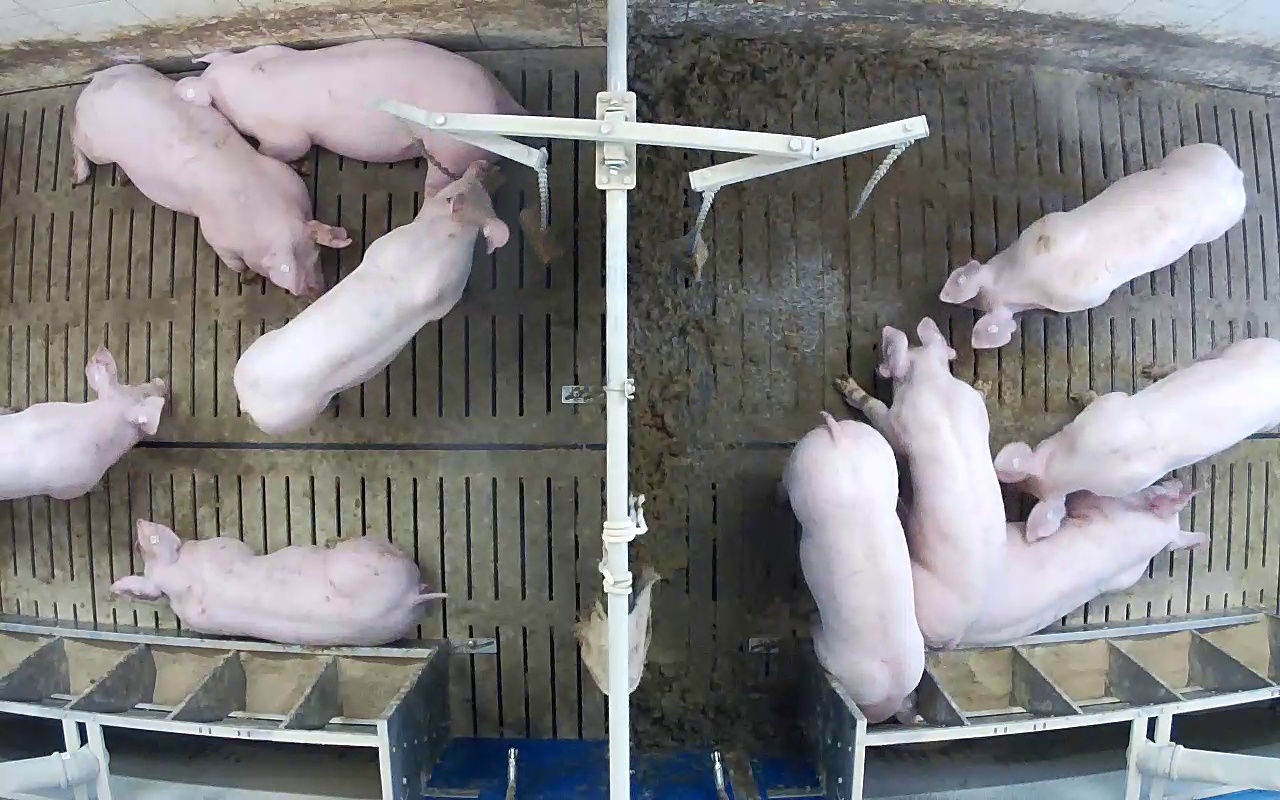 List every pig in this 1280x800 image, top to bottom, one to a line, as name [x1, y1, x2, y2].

pig [173, 38, 533, 206]
pig [68, 63, 352, 298]
pig [940, 144, 1248, 348]
pig [232, 160, 510, 435]
pig [835, 315, 1007, 657]
pig [993, 340, 1279, 546]
pig [1, 341, 168, 505]
pig [777, 411, 925, 727]
pig [956, 476, 1212, 652]
pig [107, 518, 449, 646]